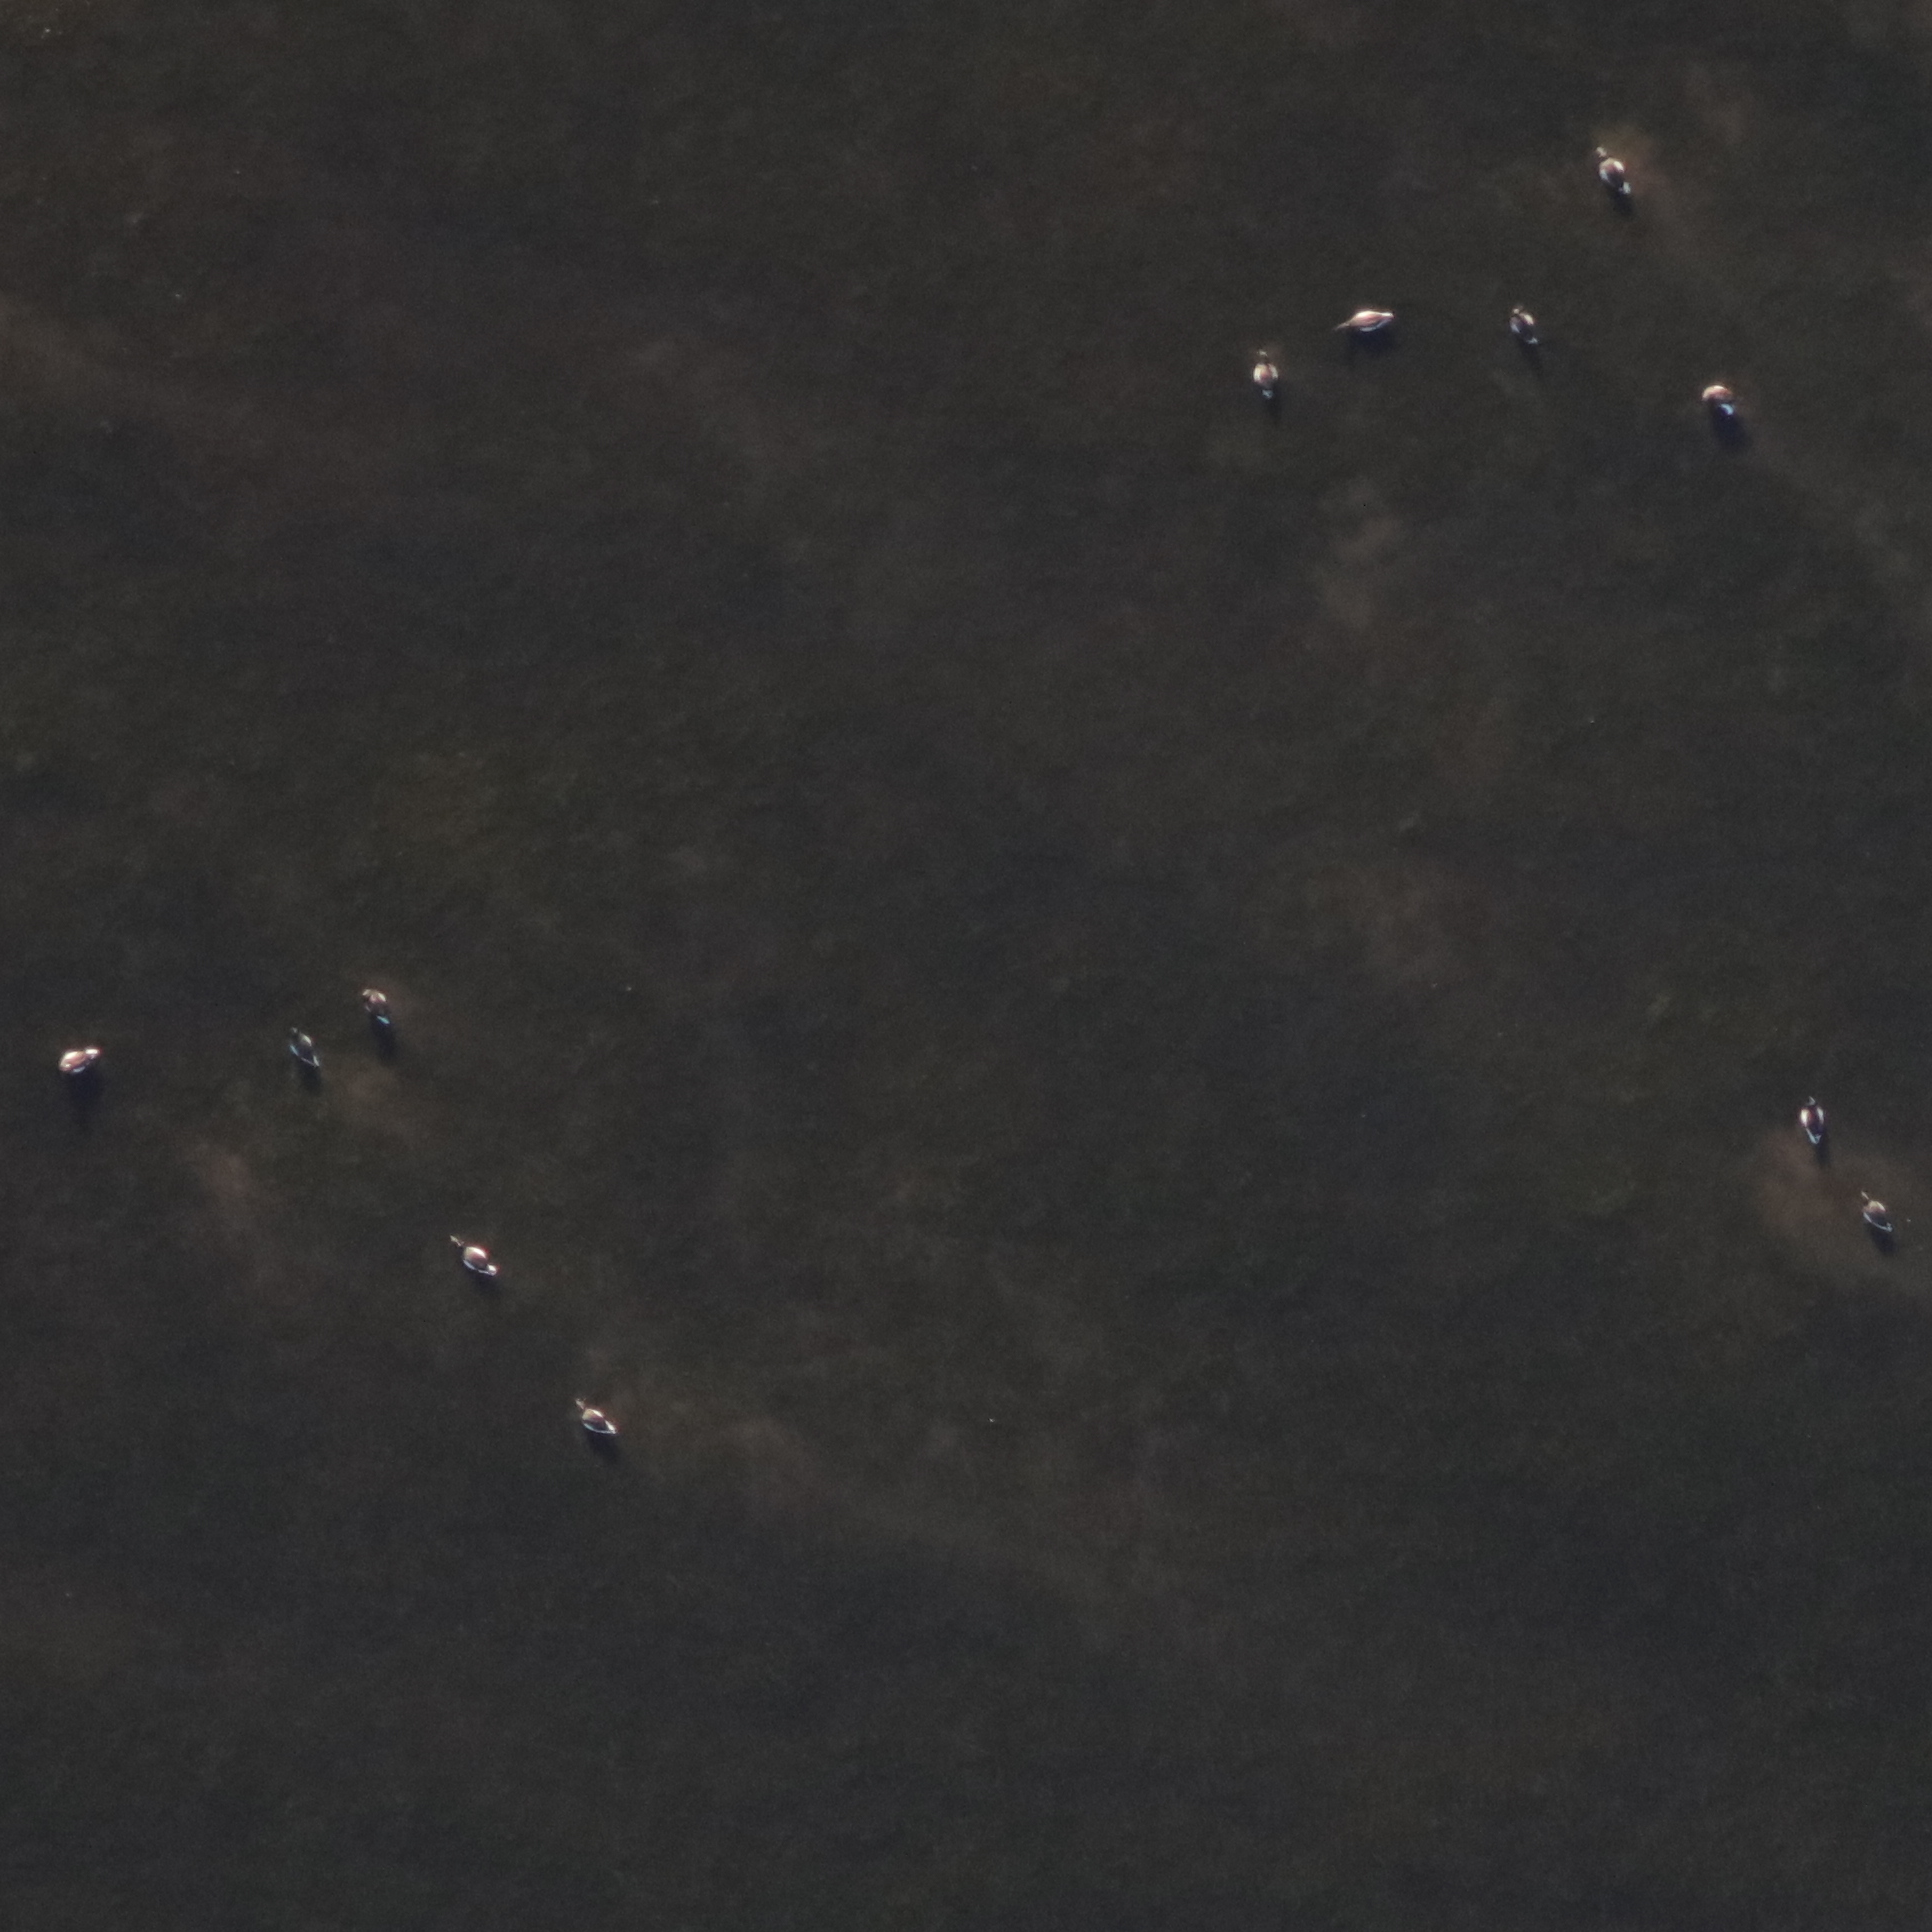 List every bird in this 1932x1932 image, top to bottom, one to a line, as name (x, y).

brant (1613, 173)
brant (1365, 321)
brant (1525, 327)
brant (1267, 376)
brant (1716, 392)
brant (378, 1006)
brant (303, 1048)
brant (78, 1063)
brant (1814, 1122)
brant (1877, 1212)
brant (474, 1258)
brant (594, 1419)